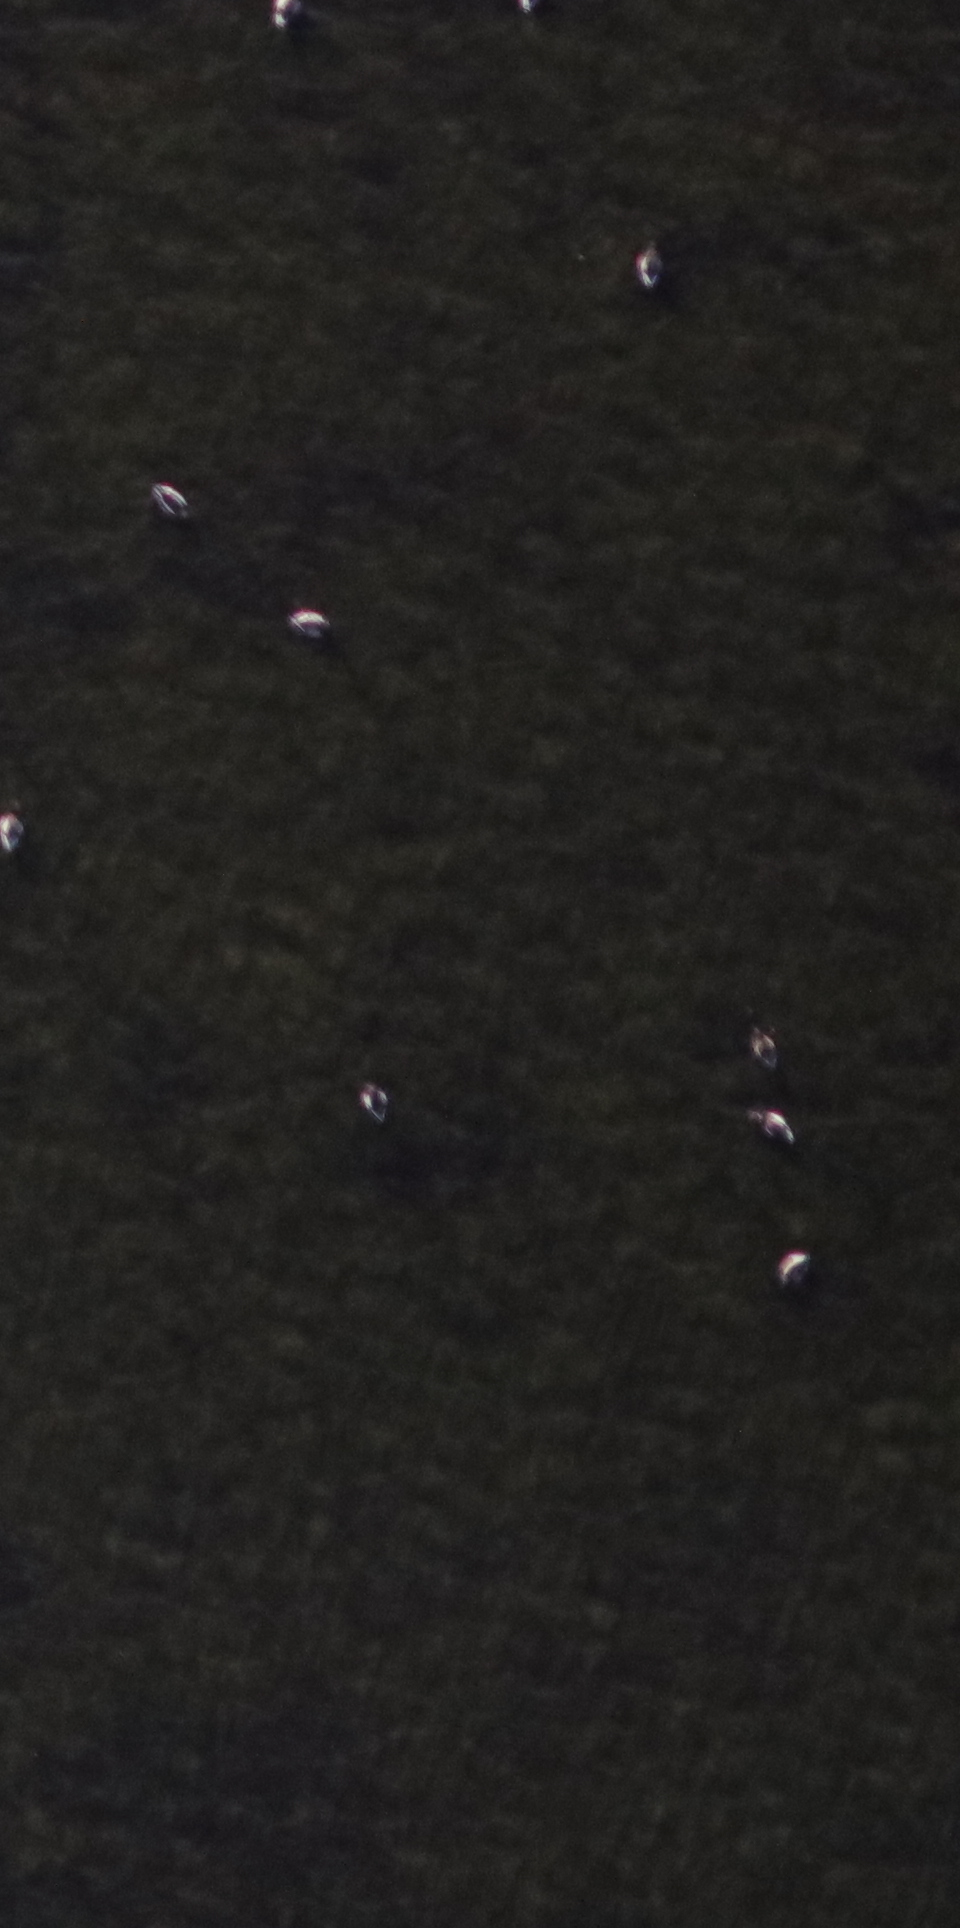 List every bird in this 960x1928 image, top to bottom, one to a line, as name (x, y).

brant (289, 9)
brant (649, 261)
brant (171, 502)
brant (310, 621)
brant (290, 688)
brant (10, 826)
brant (761, 1046)
brant (375, 1099)
brant (773, 1124)
brant (792, 1269)